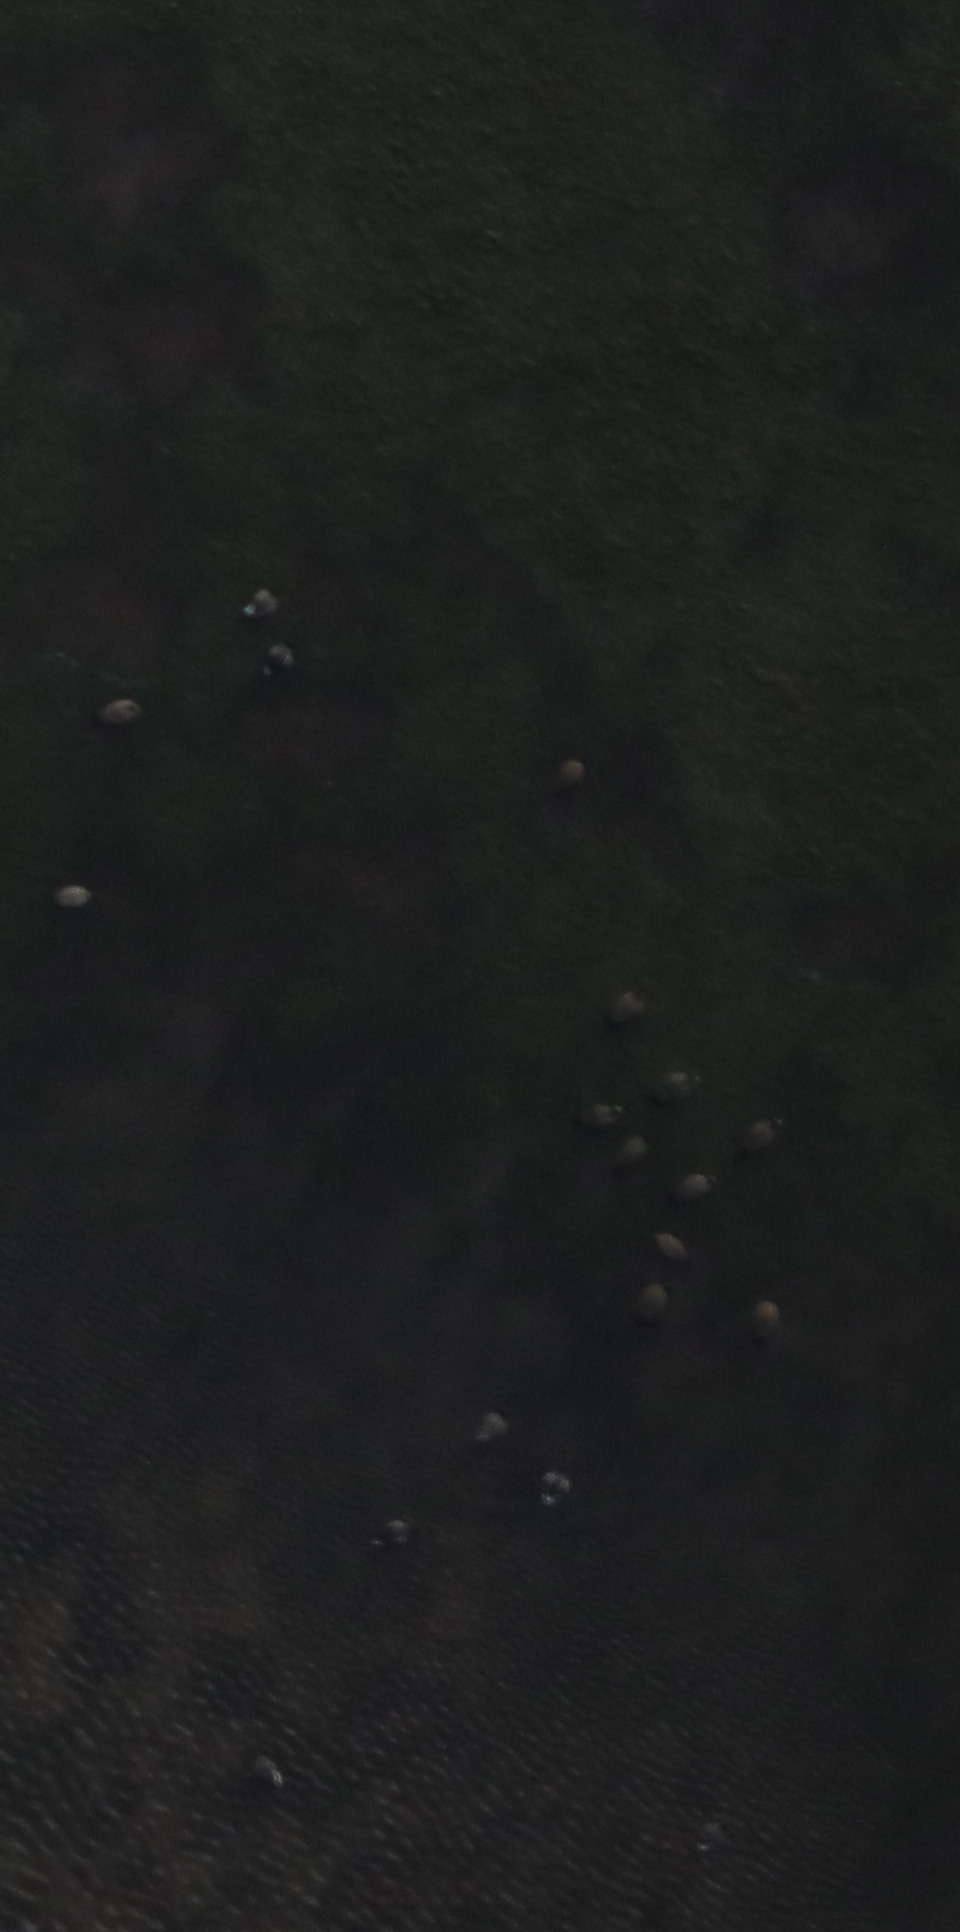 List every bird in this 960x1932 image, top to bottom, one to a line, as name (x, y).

brant (270, 605)
brant (278, 657)
Canada goose (118, 715)
Canada goose (573, 770)
Canada goose (72, 895)
Canada goose (623, 1008)
Canada goose (683, 1088)
Canada goose (605, 1109)
Canada goose (761, 1130)
Canada goose (626, 1148)
Canada goose (701, 1181)
Canada goose (670, 1248)
Canada goose (648, 1297)
Canada goose (770, 1316)
brant (493, 1424)
brant (552, 1484)
brant (396, 1534)
brant (259, 1769)